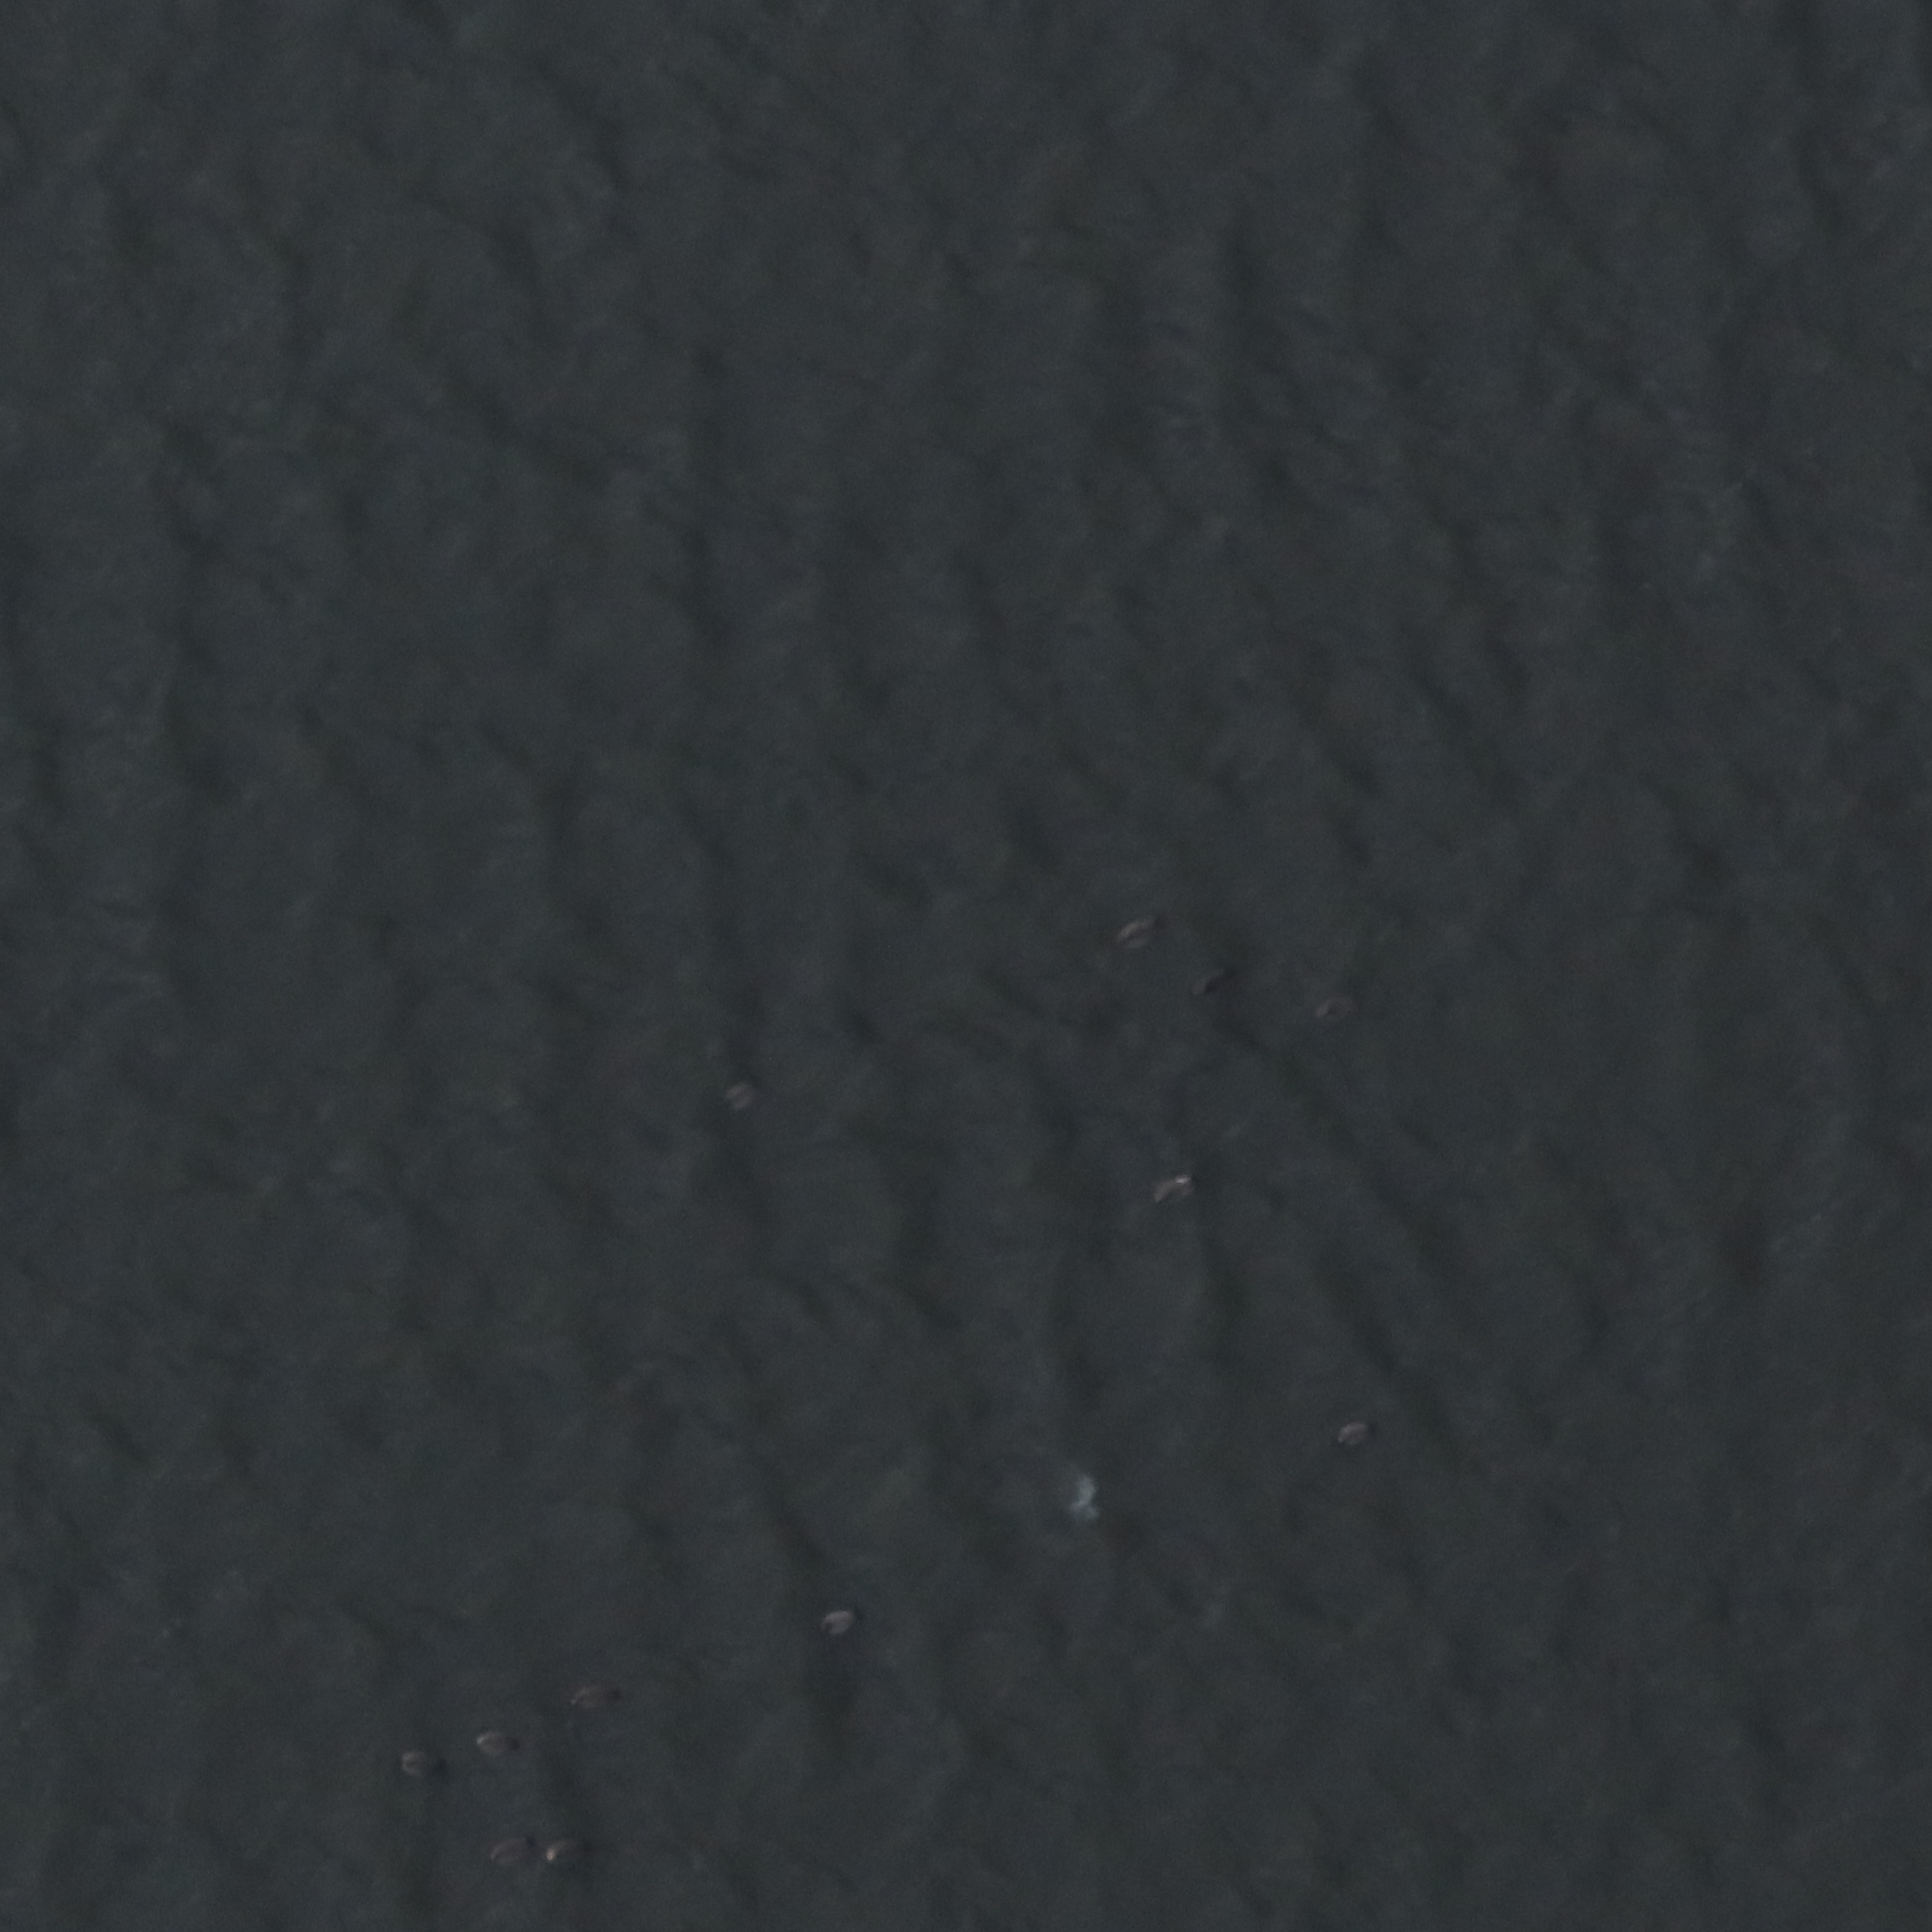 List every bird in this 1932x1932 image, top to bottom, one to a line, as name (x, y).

Canada goose (1134, 930)
Canada goose (1217, 984)
Canada goose (1333, 1011)
Canada goose (743, 1090)
Canada goose (1174, 1184)
Canada goose (1355, 1429)
Canada goose (837, 1622)
Canada goose (602, 1697)
Canada goose (498, 1746)
Canada goose (421, 1764)
Canada goose (508, 1845)
Canada goose (562, 1855)